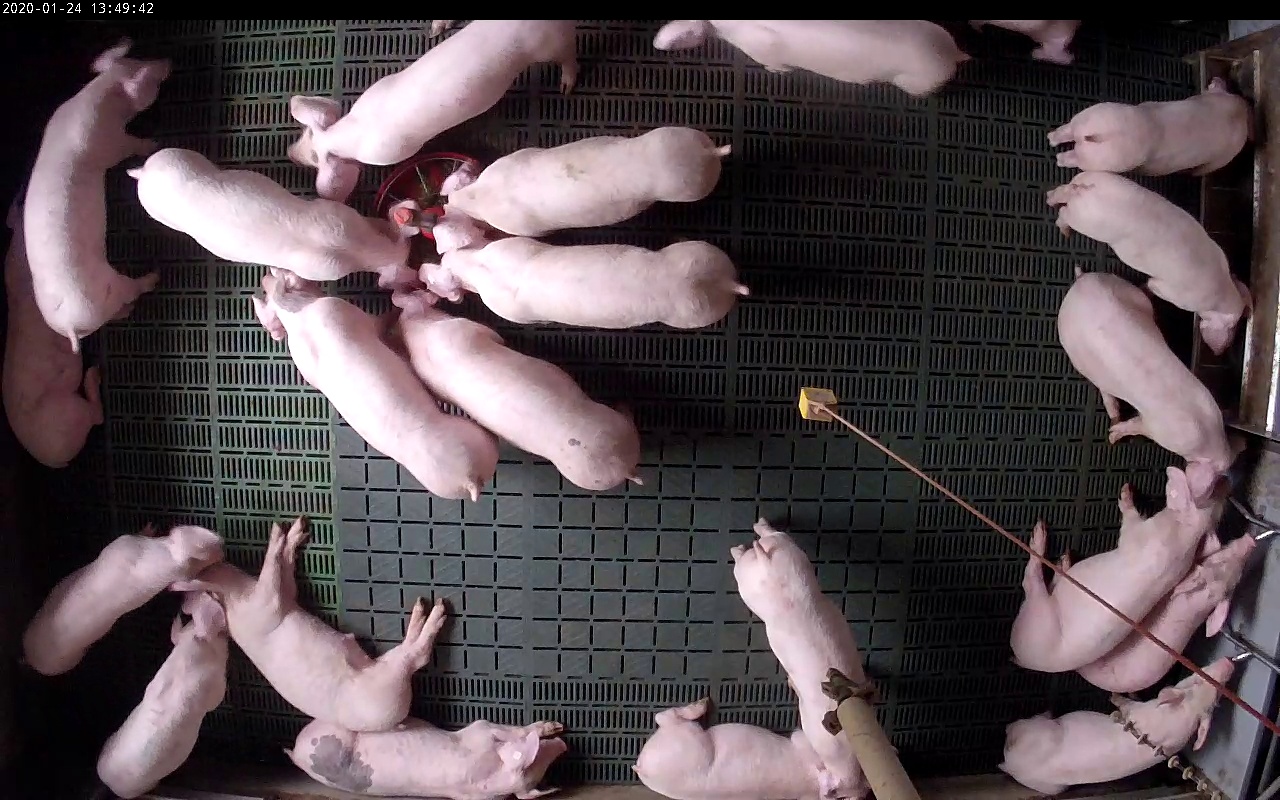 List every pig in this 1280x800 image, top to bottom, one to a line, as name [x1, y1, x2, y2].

pig [653, 18, 973, 98]
pig [969, 19, 1080, 66]
pig [285, 21, 580, 206]
pig [22, 37, 175, 353]
pig [1048, 77, 1256, 176]
pig [432, 125, 734, 255]
pig [124, 145, 420, 291]
pig [1045, 171, 1250, 356]
pig [3, 185, 107, 470]
pig [417, 225, 750, 331]
pig [1057, 264, 1248, 506]
pig [252, 266, 501, 502]
pig [379, 288, 646, 493]
pig [1002, 466, 1234, 675]
pig [180, 514, 448, 734]
pig [19, 519, 226, 679]
pig [729, 519, 875, 799]
pig [1076, 531, 1258, 691]
pig [97, 591, 230, 799]
pig [994, 656, 1237, 795]
pig [632, 696, 899, 798]
pig [283, 715, 573, 799]